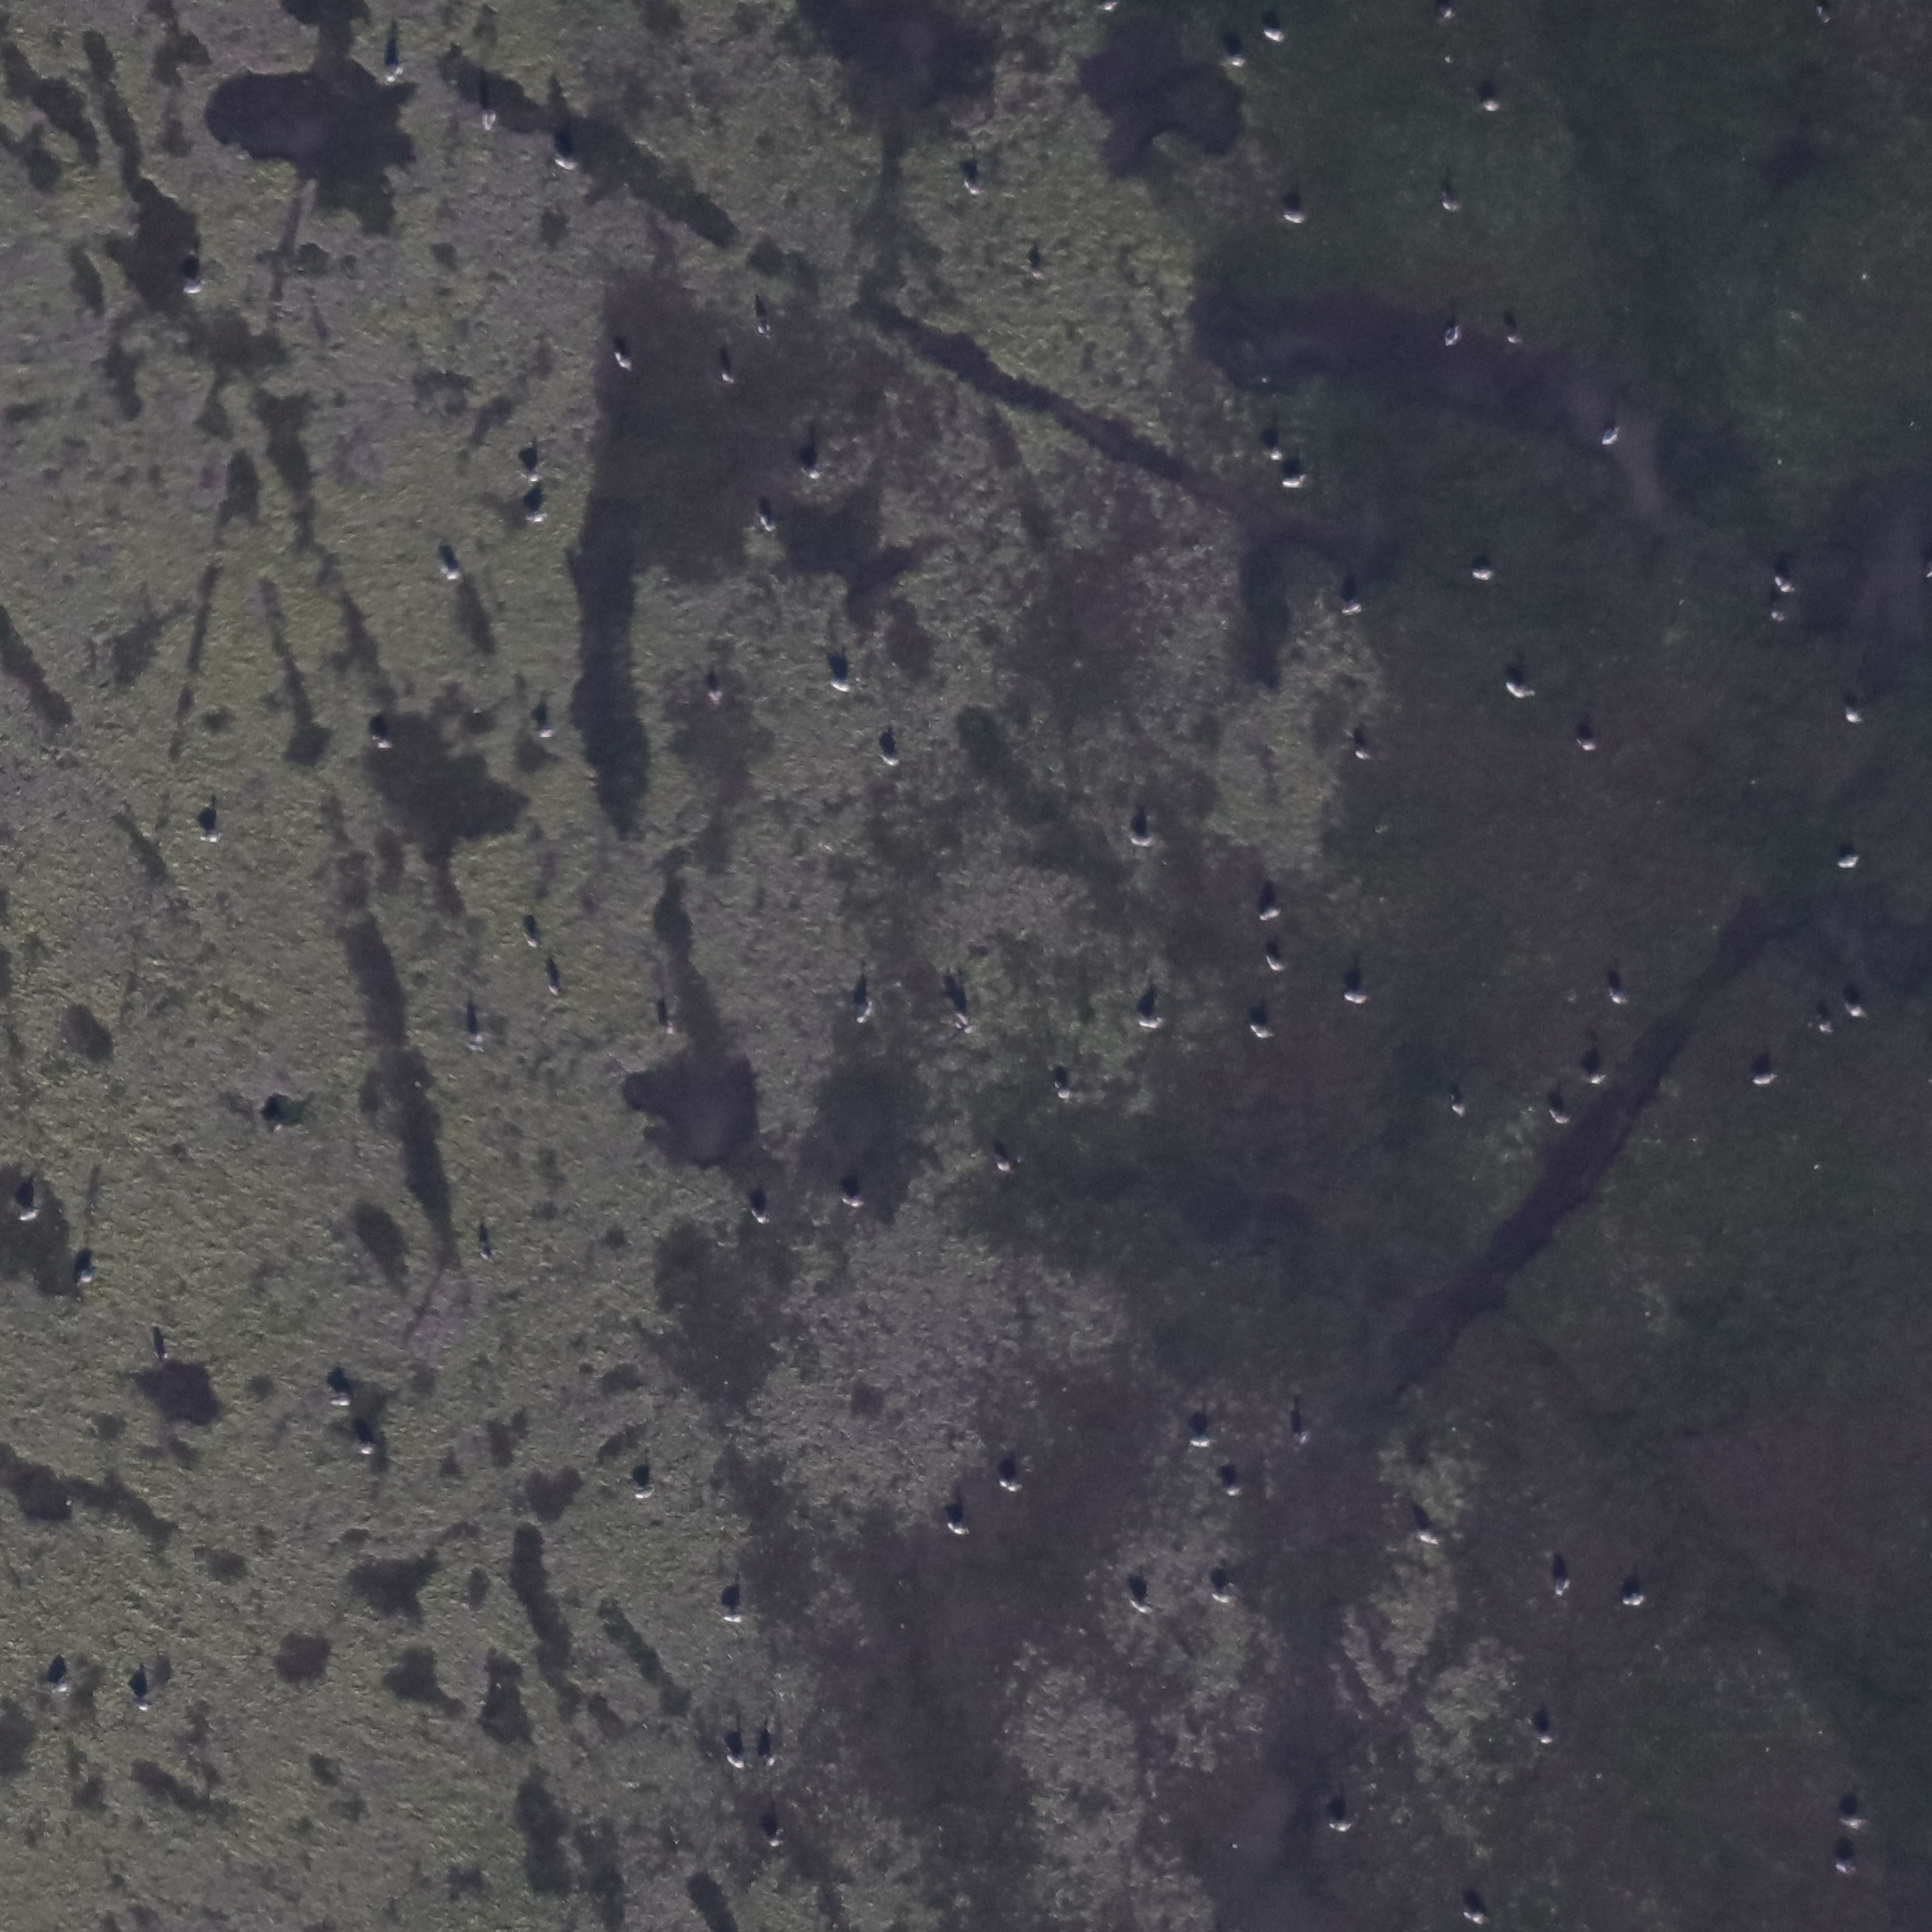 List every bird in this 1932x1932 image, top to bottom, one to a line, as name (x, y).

brant (1107, 6)
brant (1271, 39)
brant (1237, 56)
brant (387, 75)
brant (1494, 105)
brant (487, 119)
brant (571, 163)
brant (964, 180)
brant (1451, 204)
brant (1293, 218)
brant (1040, 275)
brant (195, 282)
brant (1457, 334)
brant (758, 336)
brant (1520, 343)
brant (623, 366)
brant (738, 385)
brant (1612, 431)
brant (1270, 458)
brant (541, 466)
brant (813, 467)
brant (1287, 476)
brant (539, 518)
brant (773, 525)
brant (453, 570)
brant (1480, 576)
brant (1782, 587)
brant (1351, 605)
brant (1787, 618)
brant (1519, 682)
brant (837, 684)
brant (720, 696)
brant (1851, 724)
brant (542, 730)
brant (1591, 742)
brant (377, 743)
brant (1358, 750)
brant (896, 766)
brant (221, 836)
brant (1140, 839)
brant (1849, 862)
brant (1270, 912)
brant (537, 941)
brant (1277, 953)
brant (566, 985)
brant (1625, 990)
brant (1359, 992)
brant (864, 1010)
brant (1864, 1010)
brant (964, 1017)
brant (1151, 1018)
brant (665, 1021)
brant (1823, 1023)
brant (1261, 1024)
brant (476, 1040)
brant (1594, 1079)
brant (1760, 1089)
brant (1061, 1098)
brant (1458, 1106)
brant (1553, 1109)
brant (1011, 1161)
brant (859, 1198)
brant (36, 1209)
brant (774, 1216)
brant (490, 1249)
brant (89, 1274)
brant (165, 1348)
brant (337, 1398)
brant (1301, 1436)
brant (1201, 1437)
brant (375, 1454)
brant (1009, 1487)
brant (1240, 1493)
brant (651, 1498)
brant (976, 1521)
brant (1432, 1548)
brant (1569, 1579)
brant (1635, 1592)
brant (1232, 1593)
brant (1149, 1594)
brant (743, 1622)
brant (72, 1685)
brant (142, 1705)
brant (1555, 1730)
brant (733, 1763)
brant (763, 1770)
brant (1858, 1820)
brant (1346, 1826)
brant (778, 1831)
brant (1846, 1861)
brant (1472, 1912)